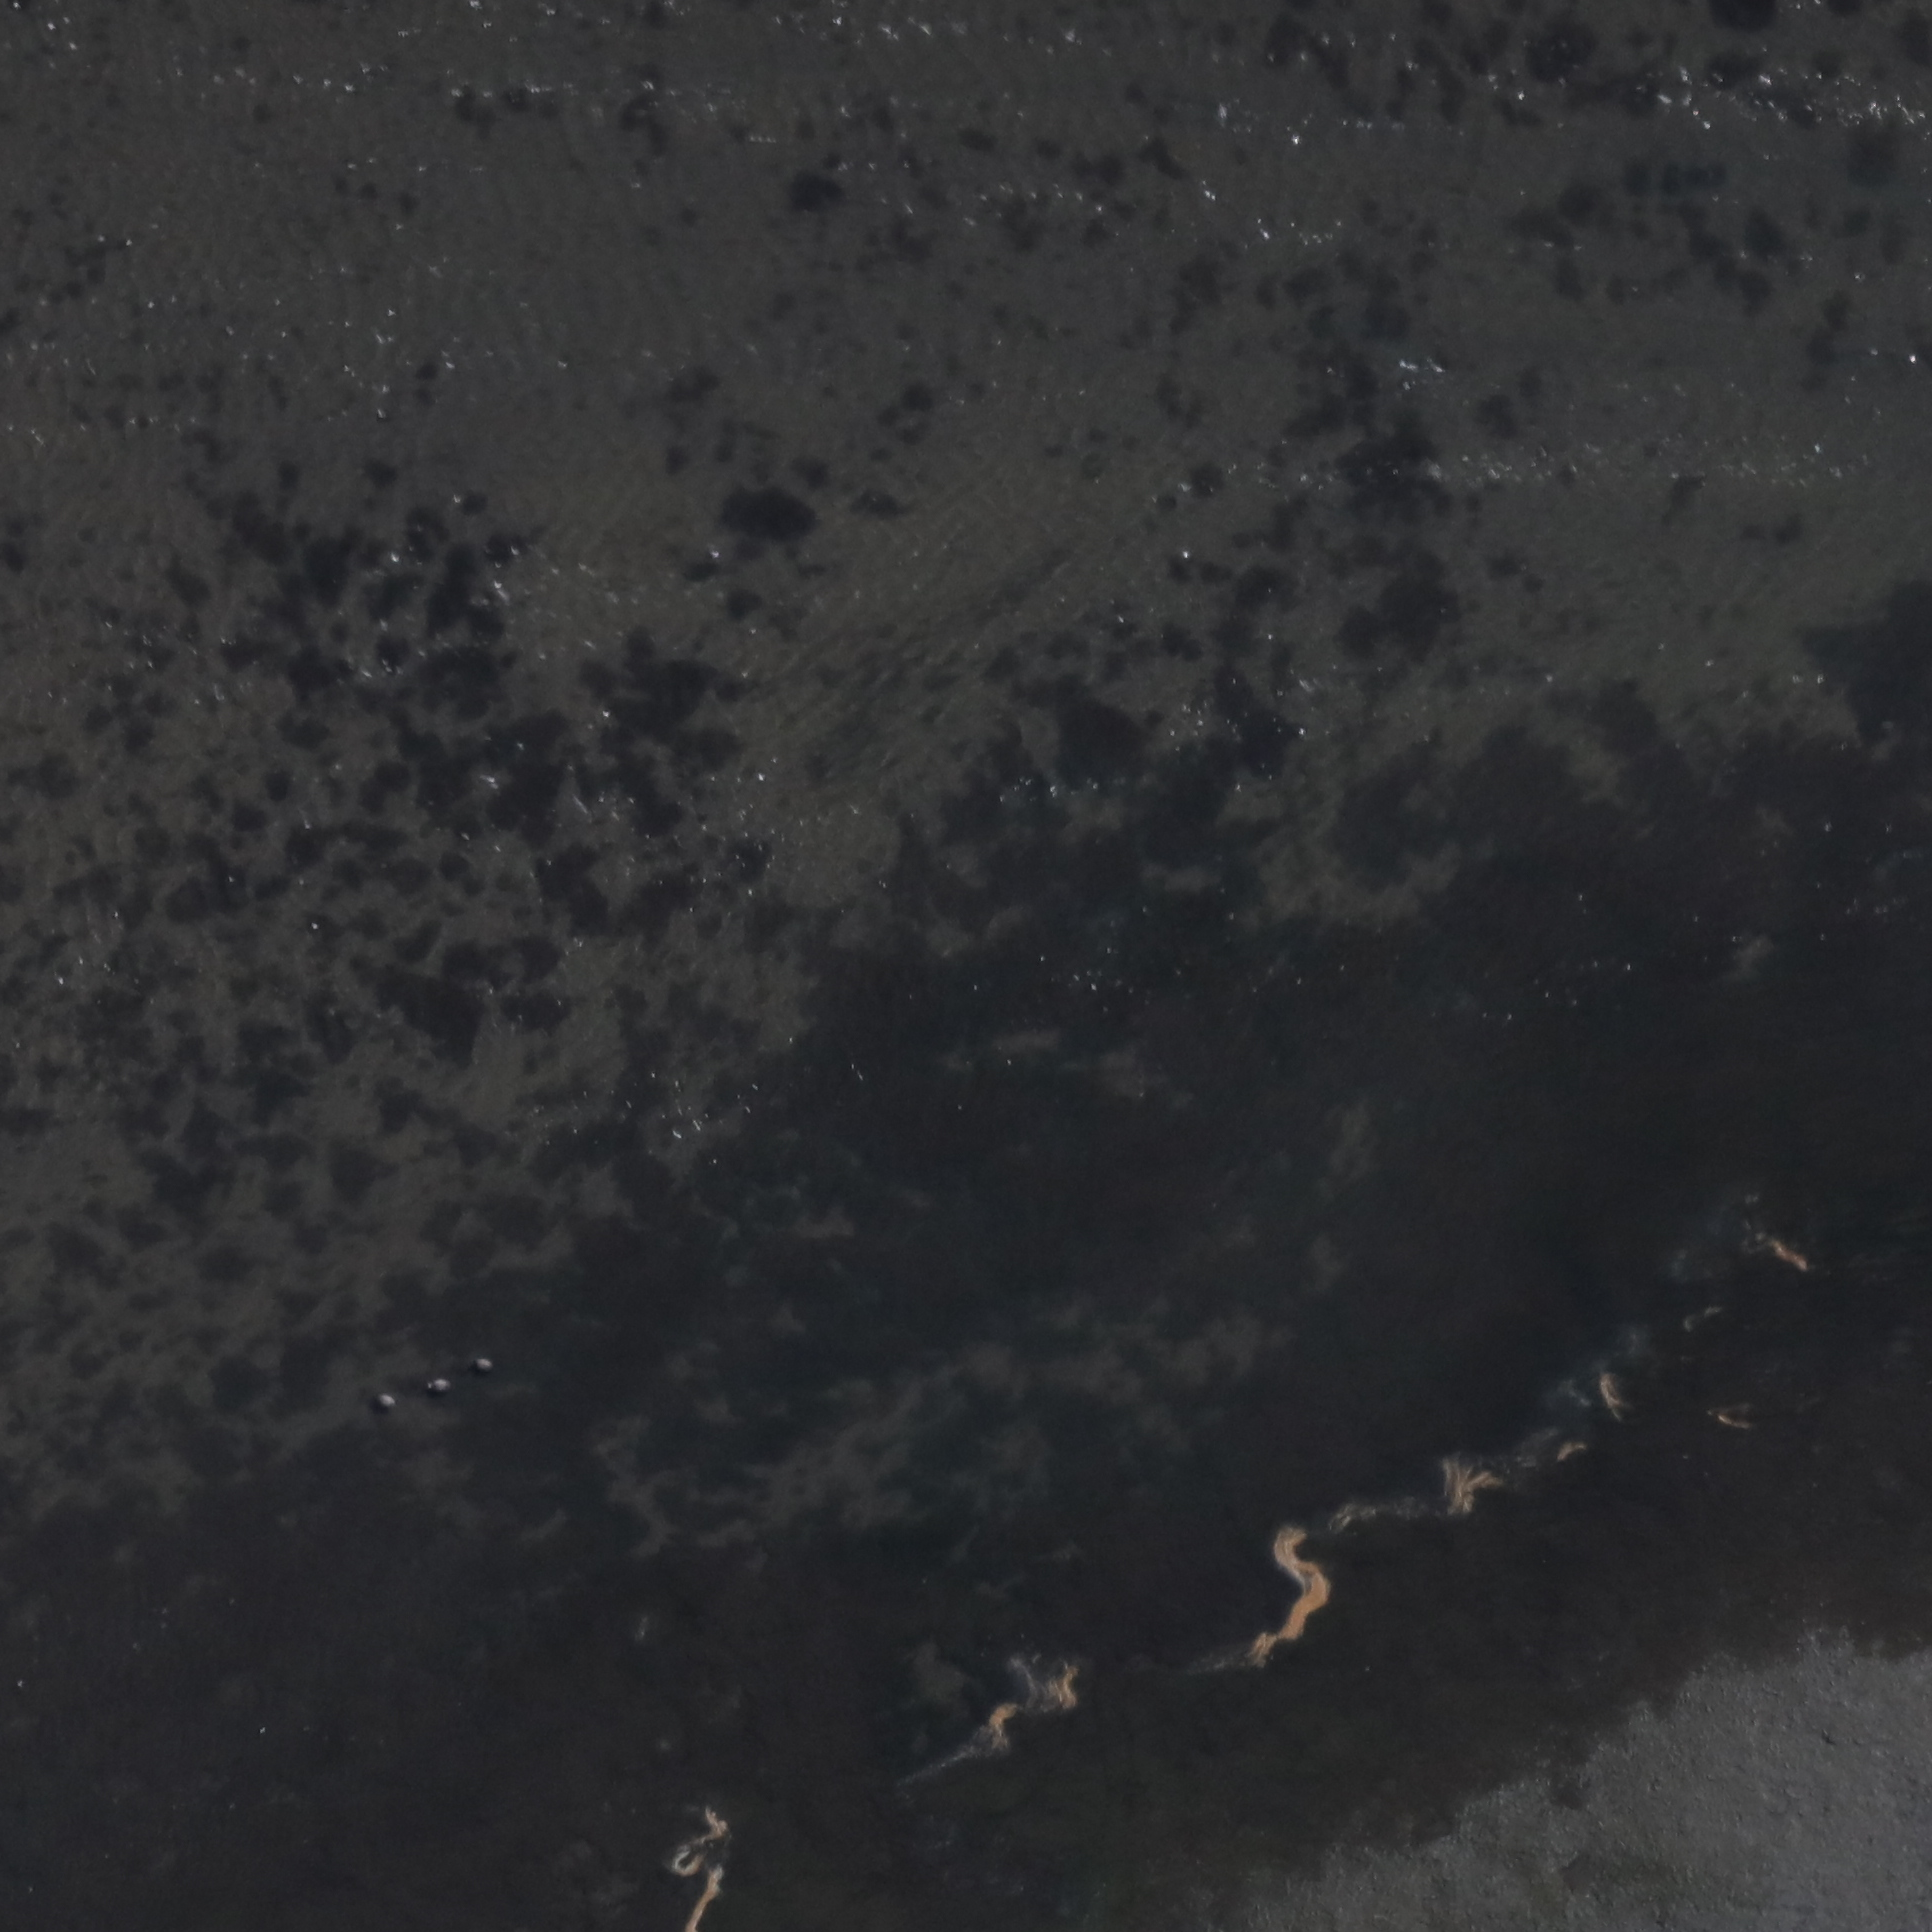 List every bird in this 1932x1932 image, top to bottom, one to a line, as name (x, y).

Canada goose (482, 1367)
Canada goose (442, 1386)
Canada goose (392, 1402)